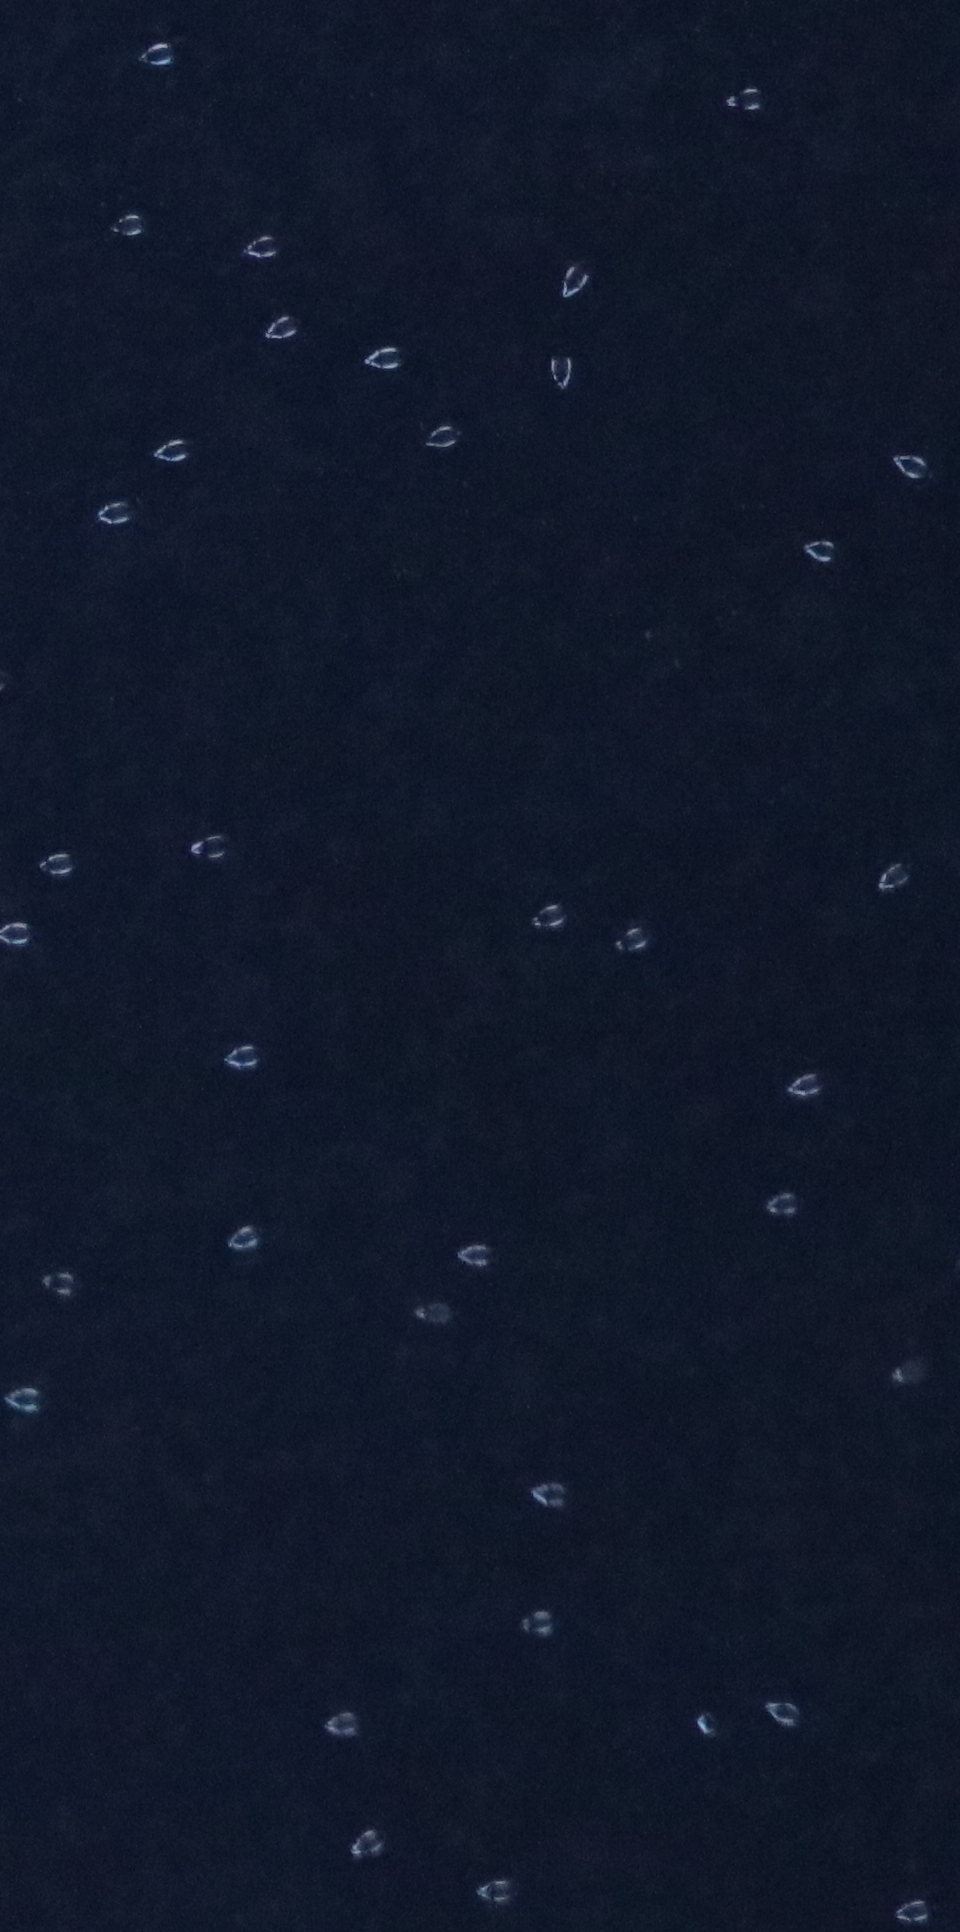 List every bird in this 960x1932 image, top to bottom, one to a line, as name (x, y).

brant (159, 56)
brant (747, 100)
brant (128, 224)
brant (263, 246)
brant (576, 279)
brant (282, 328)
brant (388, 358)
brant (561, 367)
brant (444, 437)
brant (173, 452)
brant (914, 468)
brant (118, 511)
brant (818, 547)
brant (212, 841)
brant (58, 864)
brant (896, 876)
brant (550, 915)
brant (16, 934)
brant (632, 939)
brant (245, 1056)
brant (806, 1084)
brant (783, 1203)
brant (248, 1233)
brant (477, 1255)
brant (61, 1282)
brant (438, 1311)
brant (909, 1368)
brant (25, 1398)
brant (547, 1491)
brant (539, 1624)
brant (787, 1711)
brant (341, 1723)
brant (711, 1724)
brant (370, 1844)
brant (499, 1891)
brant (914, 1910)